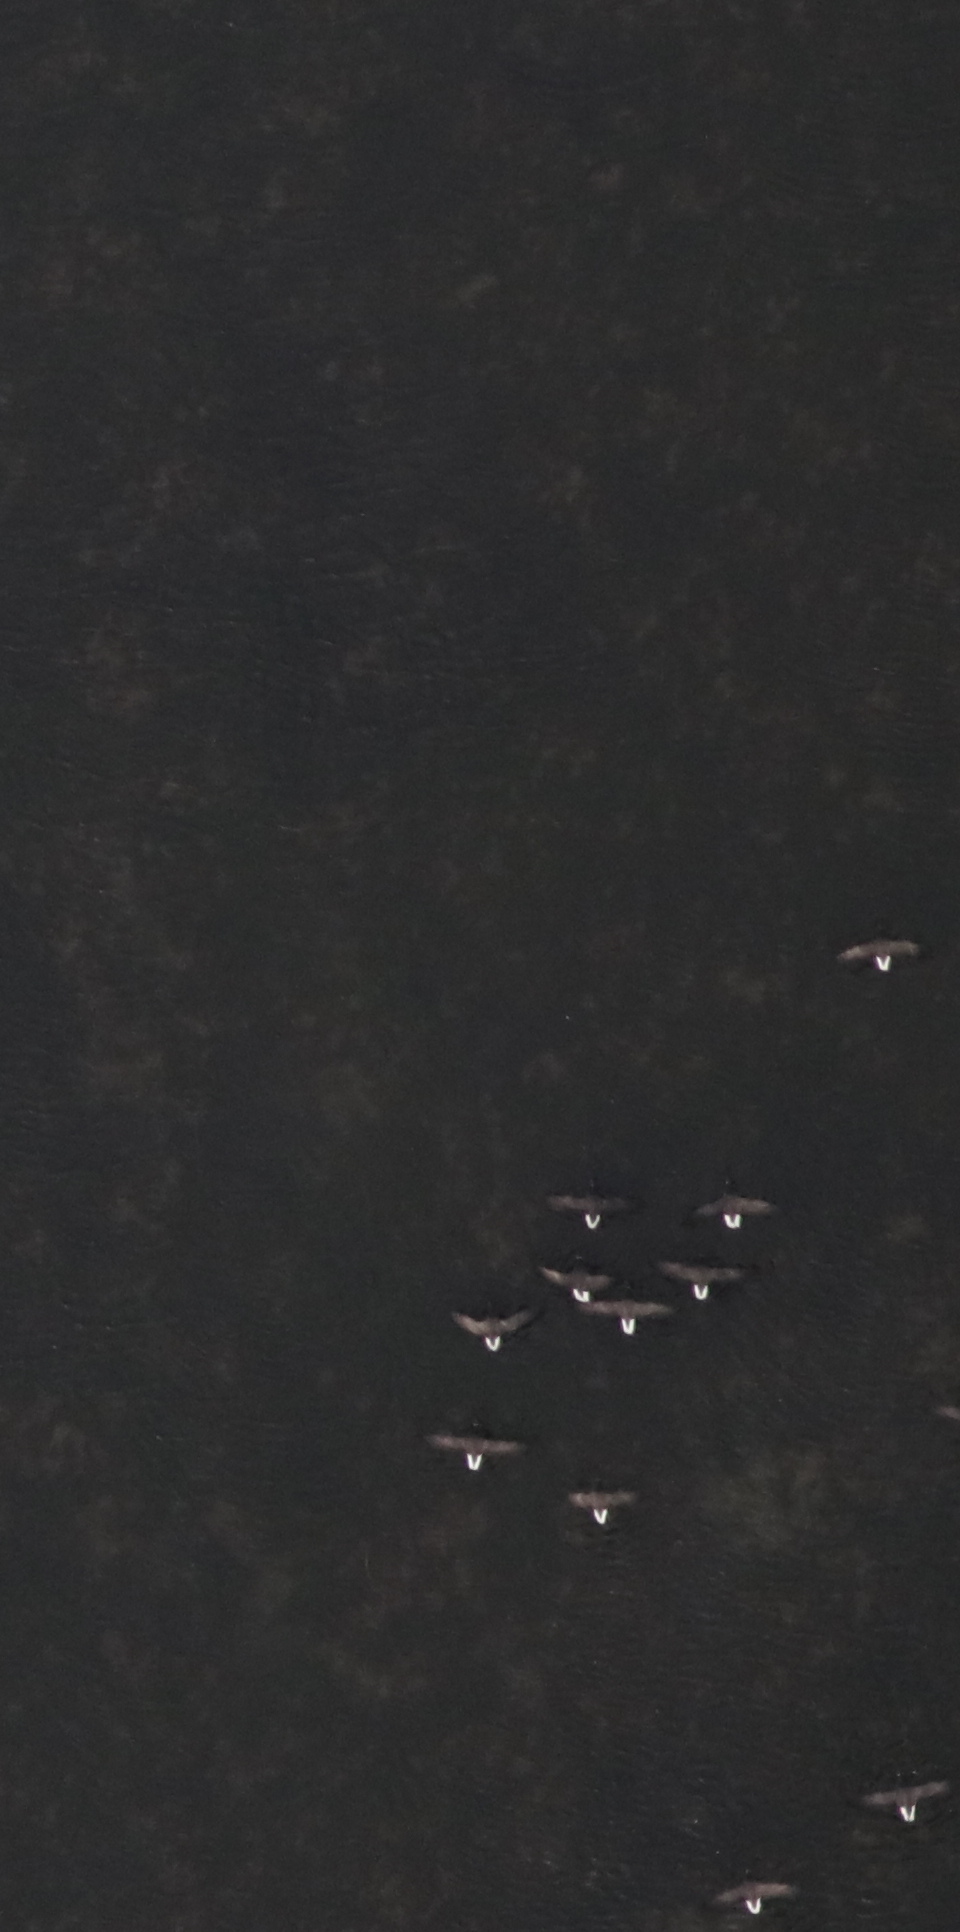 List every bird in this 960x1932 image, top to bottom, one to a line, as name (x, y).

brant (880, 952)
brant (589, 1210)
brant (737, 1210)
brant (578, 1277)
brant (701, 1279)
brant (628, 1310)
brant (493, 1329)
brant (475, 1447)
brant (597, 1504)
brant (908, 1793)
brant (756, 1896)